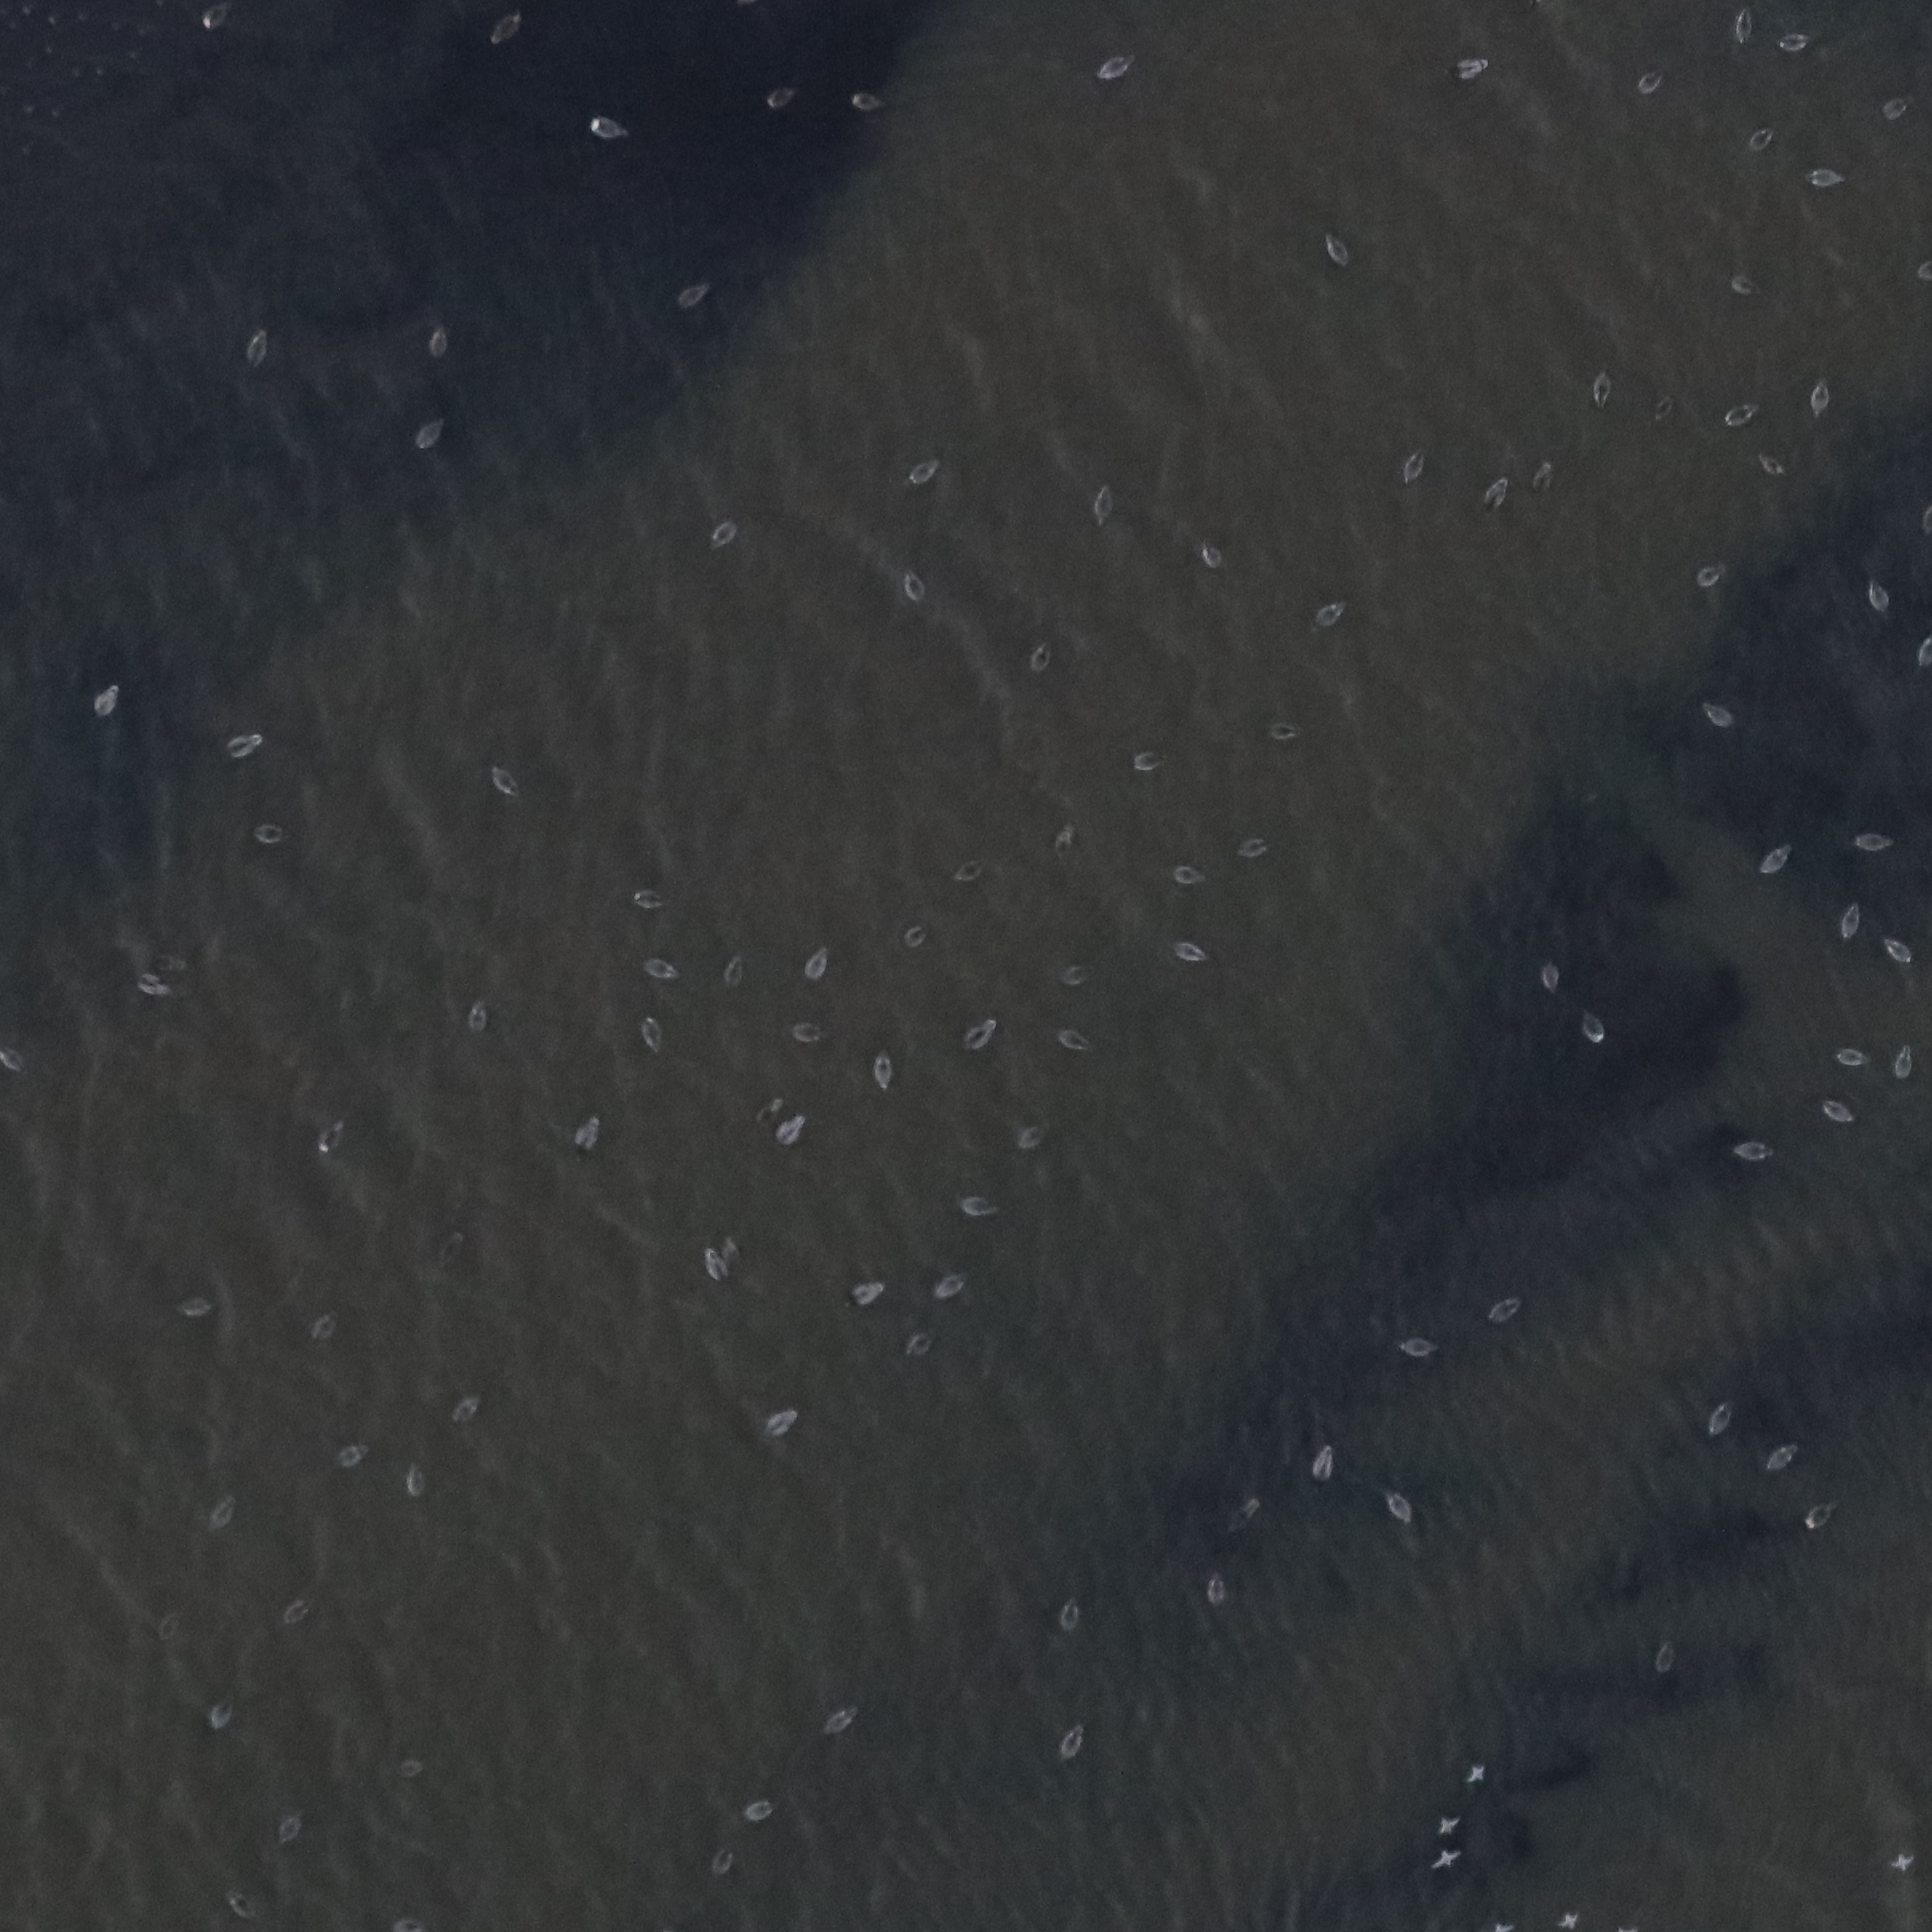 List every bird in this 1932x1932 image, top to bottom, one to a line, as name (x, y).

other bird (215, 17)
other bird (1744, 26)
other bird (504, 28)
other bird (1794, 42)
other bird (1112, 67)
other bird (1469, 67)
other bird (1645, 81)
other bird (786, 97)
other bird (867, 103)
other bird (1897, 109)
other bird (600, 127)
other bird (1757, 134)
other bird (1820, 179)
other bird (1339, 252)
other bird (1932, 271)
other bird (1742, 287)
other bird (690, 301)
other bird (436, 343)
other bird (257, 350)
other bird (1602, 390)
other bird (1822, 397)
other bird (1663, 409)
other bird (1738, 415)
other bird (425, 433)
other bird (1416, 465)
other bird (1777, 468)
other bird (922, 472)
other bird (1542, 480)
other bird (1495, 496)
other bird (1106, 503)
other bird (722, 534)
other bird (1211, 555)
other bird (1709, 576)
other bird (913, 585)
other bird (1881, 598)
other bird (1329, 613)
other bird (1924, 651)
other bird (1039, 657)
other bird (101, 702)
other bird (1720, 717)
other bird (1287, 729)
other bird (239, 747)
other bird (1154, 762)
other bird (506, 779)
other bird (276, 837)
other bird (1872, 841)
other bird (1065, 843)
other bird (1251, 850)
other bird (1774, 864)
other bird (972, 871)
other bird (1187, 876)
other bird (643, 897)
other bird (1853, 921)
other bird (913, 935)
other bird (1183, 947)
other bird (1898, 952)
other bird (817, 964)
other bird (659, 965)
other bird (733, 973)
other bird (1553, 975)
other bird (1078, 978)
other bird (153, 985)
other bird (479, 1018)
other bird (808, 1030)
other bird (1591, 1032)
other bird (657, 1036)
other bird (981, 1039)
other bird (1076, 1044)
other bird (1860, 1059)
other bird (13, 1061)
other bird (1904, 1067)
other bird (883, 1069)
other bird (770, 1112)
other bird (1840, 1113)
other bird (793, 1136)
other bird (1032, 1137)
other bird (587, 1140)
other bird (330, 1141)
other bird (1750, 1152)
other bird (979, 1205)
other bird (446, 1248)
other bird (732, 1257)
other bird (712, 1263)
other bird (949, 1293)
other bird (866, 1294)
other bird (199, 1305)
other bird (1505, 1309)
other bird (323, 1324)
other bird (920, 1343)
other bird (1419, 1347)
other bird (469, 1410)
other bird (1717, 1420)
other bird (779, 1426)
other bird (352, 1452)
other bird (1783, 1458)
other bird (1321, 1467)
other bird (415, 1484)
other bird (1400, 1509)
other bird (223, 1516)
other bird (1814, 1517)
other bird (1240, 1520)
other bird (1215, 1593)
other bird (299, 1609)
other bird (1066, 1619)
other bird (172, 1623)
other bird (1666, 1662)
other bird (223, 1712)
other bird (841, 1722)
other bird (1070, 1742)
other bird (406, 1773)
other bird (1480, 1776)
other bird (756, 1811)
other bird (1449, 1825)
other bird (290, 1830)
other bird (1444, 1860)
other bird (1903, 1861)
other bird (721, 1864)
other bird (244, 1905)
other bird (1570, 1920)
other bird (408, 1929)
other bird (1502, 1931)